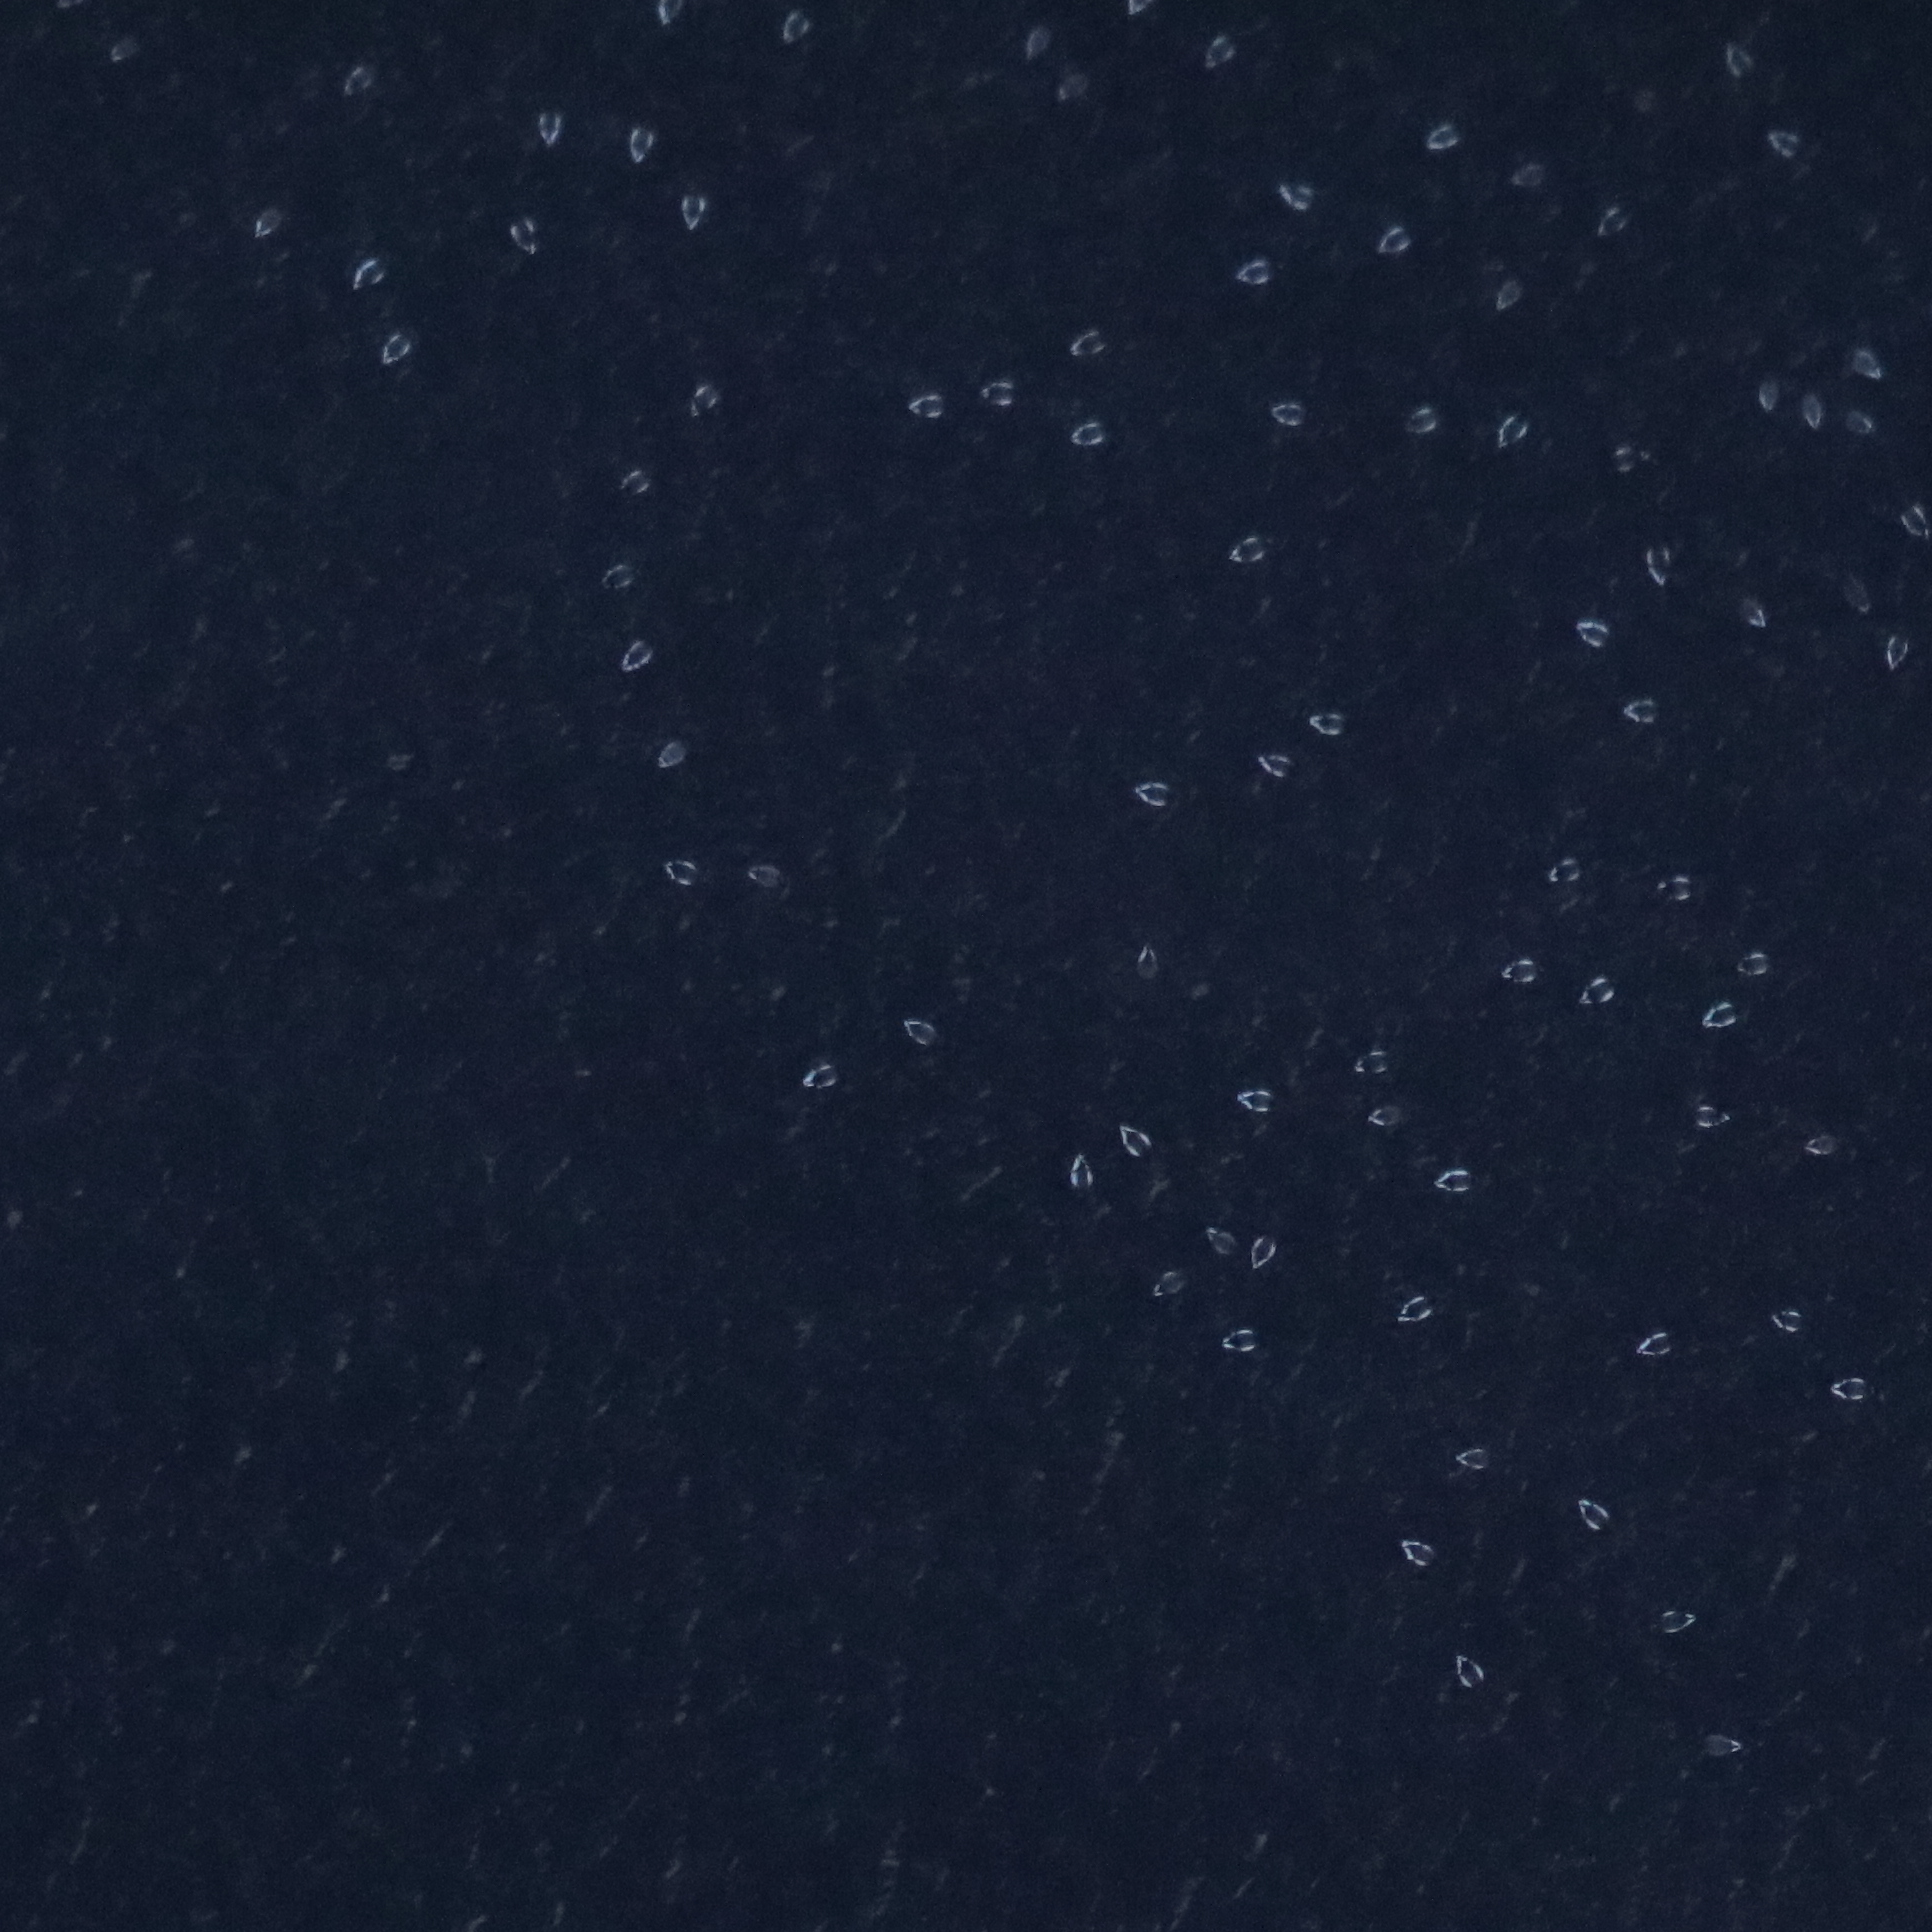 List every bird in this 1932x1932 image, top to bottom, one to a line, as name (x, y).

brant (669, 5)
brant (795, 25)
brant (1039, 41)
brant (124, 50)
brant (1221, 51)
brant (1740, 64)
brant (360, 80)
brant (1071, 84)
brant (550, 124)
brant (1443, 134)
brant (1786, 141)
brant (641, 142)
brant (1529, 176)
brant (1300, 198)
brant (692, 209)
brant (271, 217)
brant (1612, 220)
brant (522, 231)
brant (1395, 242)
brant (370, 272)
brant (1256, 273)
brant (1507, 292)
brant (1090, 343)
brant (397, 346)
brant (1867, 367)
brant (1000, 392)
brant (1769, 392)
brant (704, 399)
brant (929, 404)
brant (1814, 411)
brant (1289, 414)
brant (1424, 421)
brant (1858, 425)
brant (1512, 431)
brant (1091, 433)
brant (1625, 459)
brant (636, 484)
brant (1915, 521)
brant (1250, 549)
brant (1658, 561)
brant (618, 577)
brant (1855, 593)
brant (1753, 612)
brant (1595, 634)
brant (1896, 651)
brant (638, 654)
brant (1643, 711)
brant (1331, 723)
brant (673, 754)
brant (1277, 766)
brant (1158, 795)
brant (1568, 870)
brant (683, 871)
brant (766, 875)
brant (1679, 888)
brant (1146, 961)
brant (1756, 965)
brant (1524, 972)
brant (1598, 989)
brant (1721, 1015)
brant (923, 1033)
brant (1377, 1062)
brant (825, 1074)
brant (1260, 1103)
brant (1707, 1114)
brant (1389, 1115)
brant (1136, 1141)
brant (1823, 1145)
brant (1080, 1175)
brant (1457, 1182)
brant (1221, 1242)
brant (1263, 1250)
brant (1172, 1282)
brant (1417, 1307)
brant (1790, 1319)
brant (1243, 1339)
brant (1658, 1344)
brant (1855, 1388)
brant (1476, 1460)
brant (1595, 1513)
brant (1422, 1554)
brant (1673, 1622)
brant (1470, 1672)
Canada goose (1718, 1742)